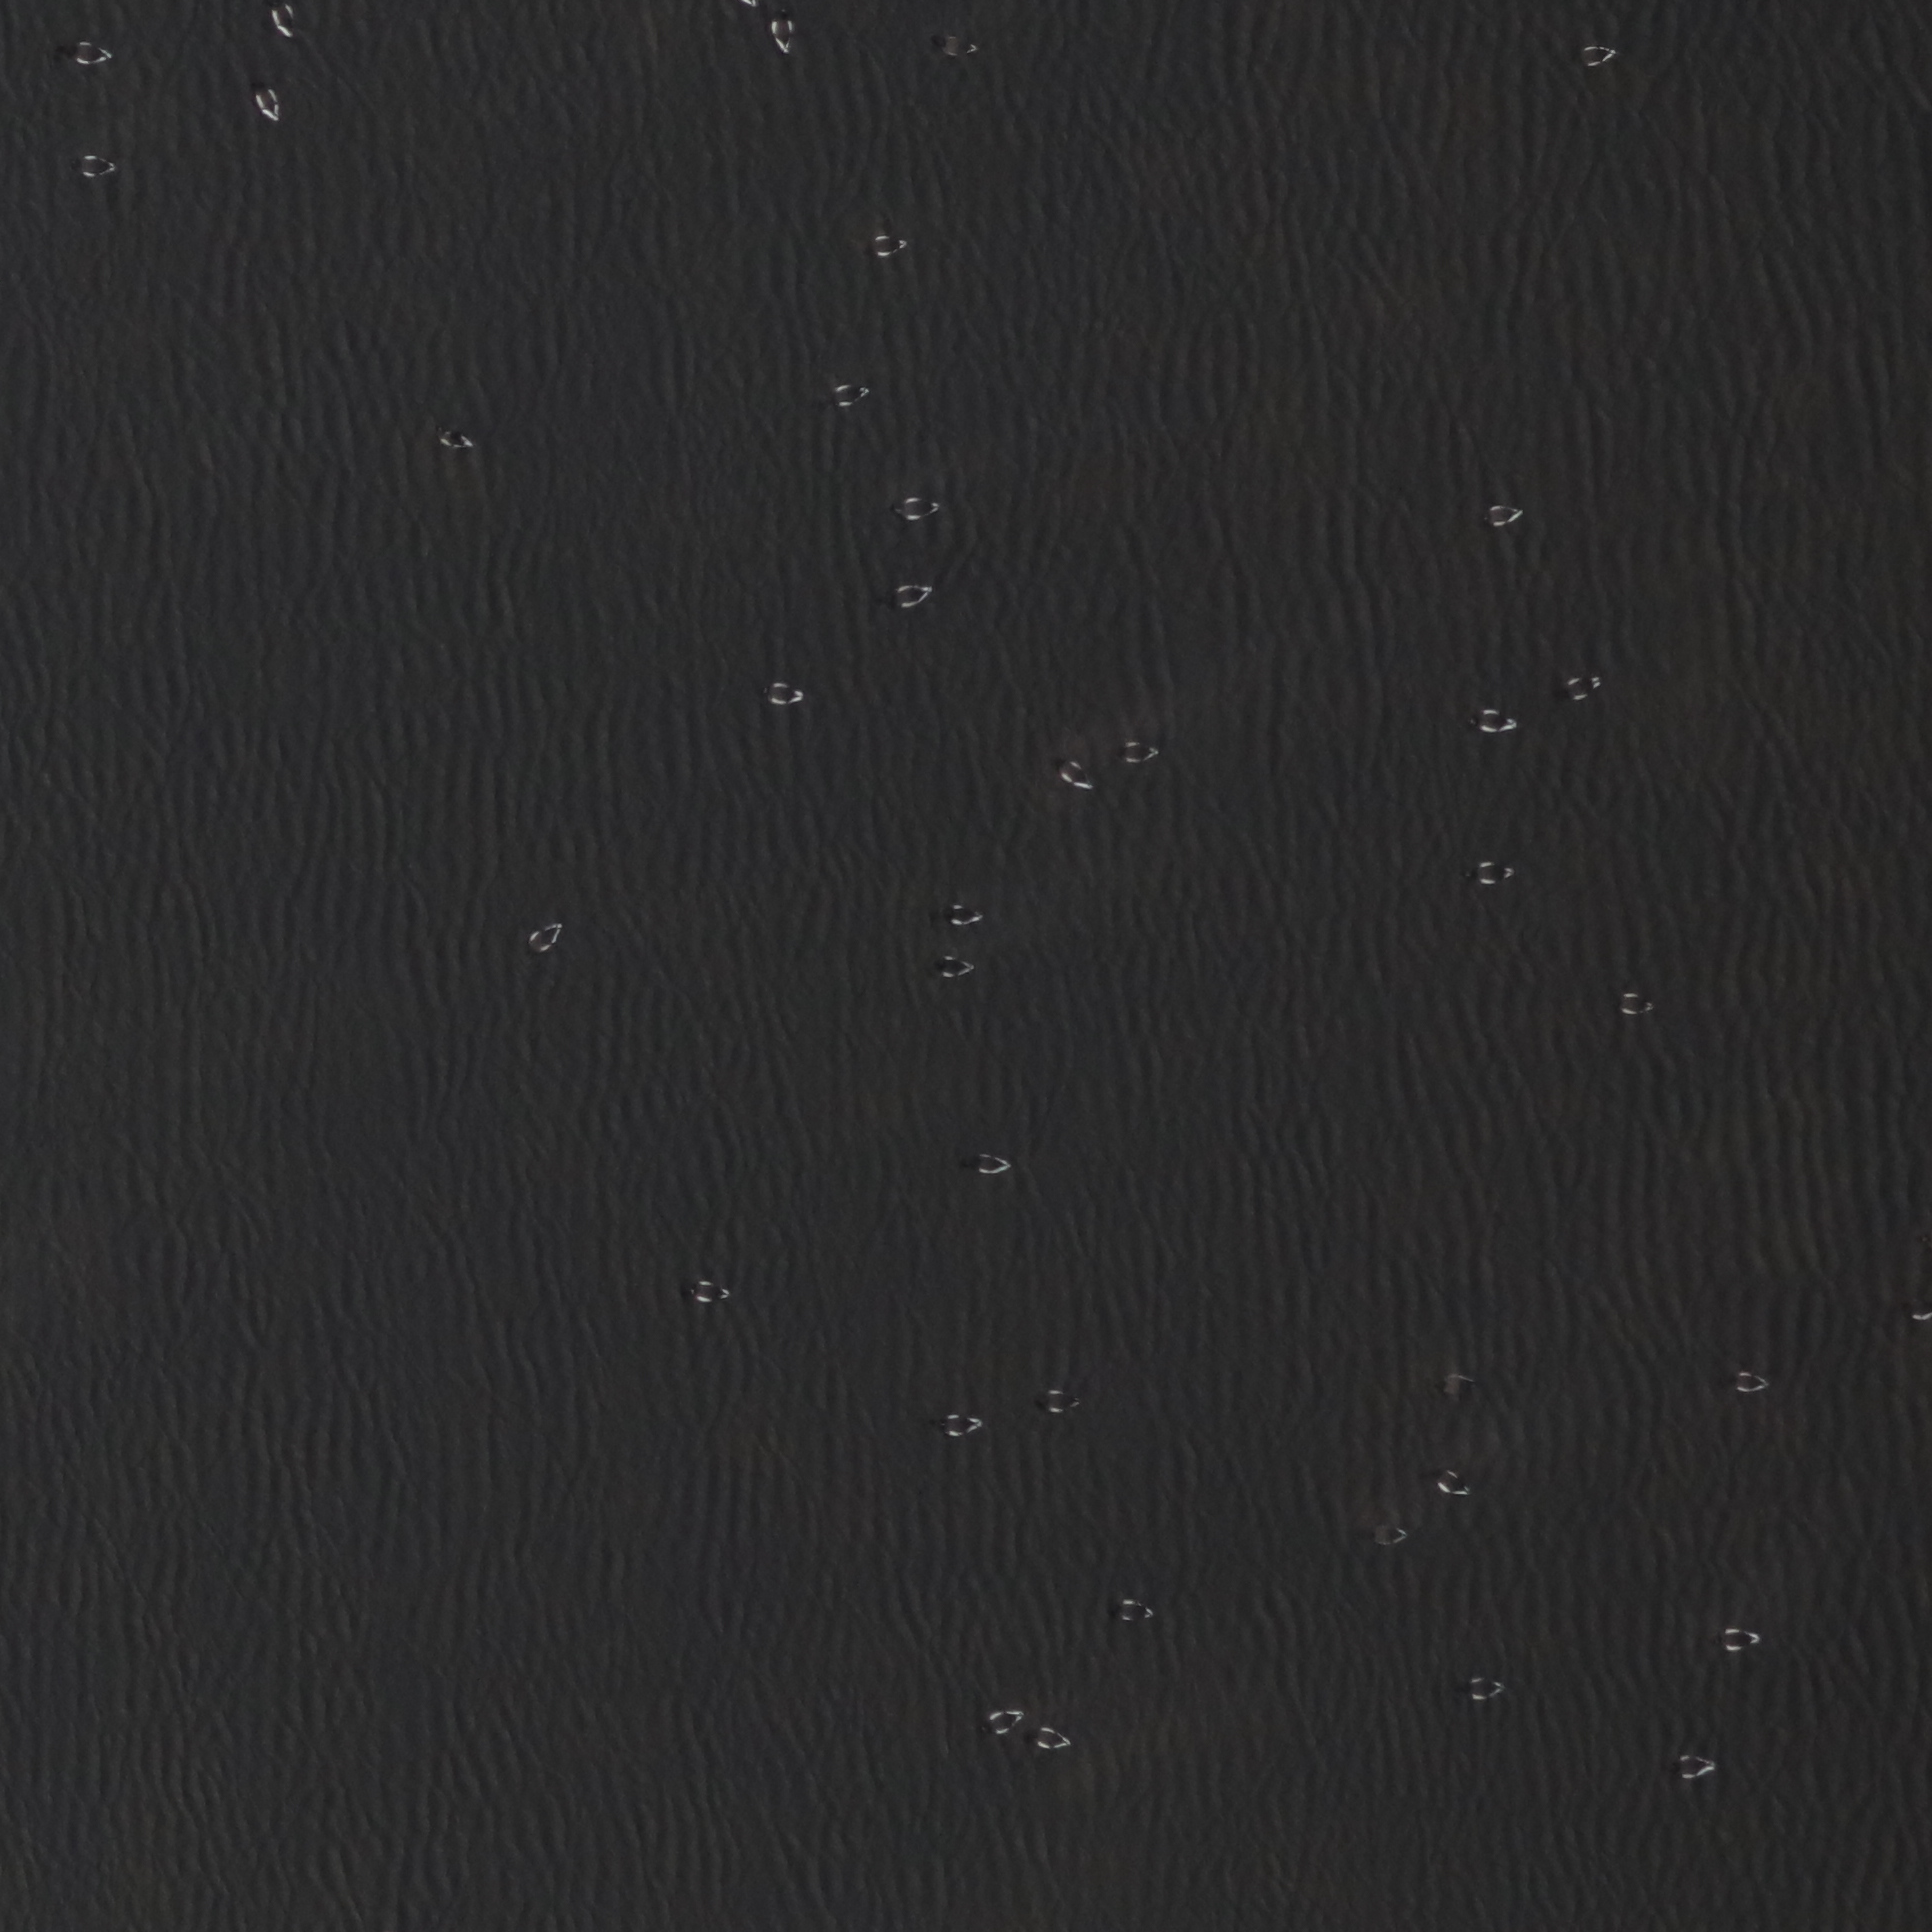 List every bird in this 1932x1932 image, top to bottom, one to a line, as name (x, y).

brant (283, 20)
brant (783, 30)
brant (954, 46)
brant (88, 53)
brant (1595, 56)
brant (267, 100)
brant (94, 165)
brant (882, 244)
brant (847, 395)
brant (457, 442)
brant (914, 509)
brant (1501, 513)
brant (908, 596)
brant (1579, 687)
brant (782, 693)
brant (1492, 722)
brant (1137, 754)
brant (1076, 774)
brant (1490, 874)
brant (962, 914)
brant (544, 939)
brant (957, 969)
brant (1633, 1003)
brant (988, 1164)
brant (706, 1291)
brant (1925, 1310)
brant (1747, 1378)
brant (1456, 1383)
brant (1056, 1400)
brant (958, 1424)
brant (1452, 1482)
brant (1387, 1532)
brant (1128, 1611)
brant (1738, 1640)
brant (1481, 1688)
brant (999, 1721)
brant (1048, 1737)
brant (1693, 1766)